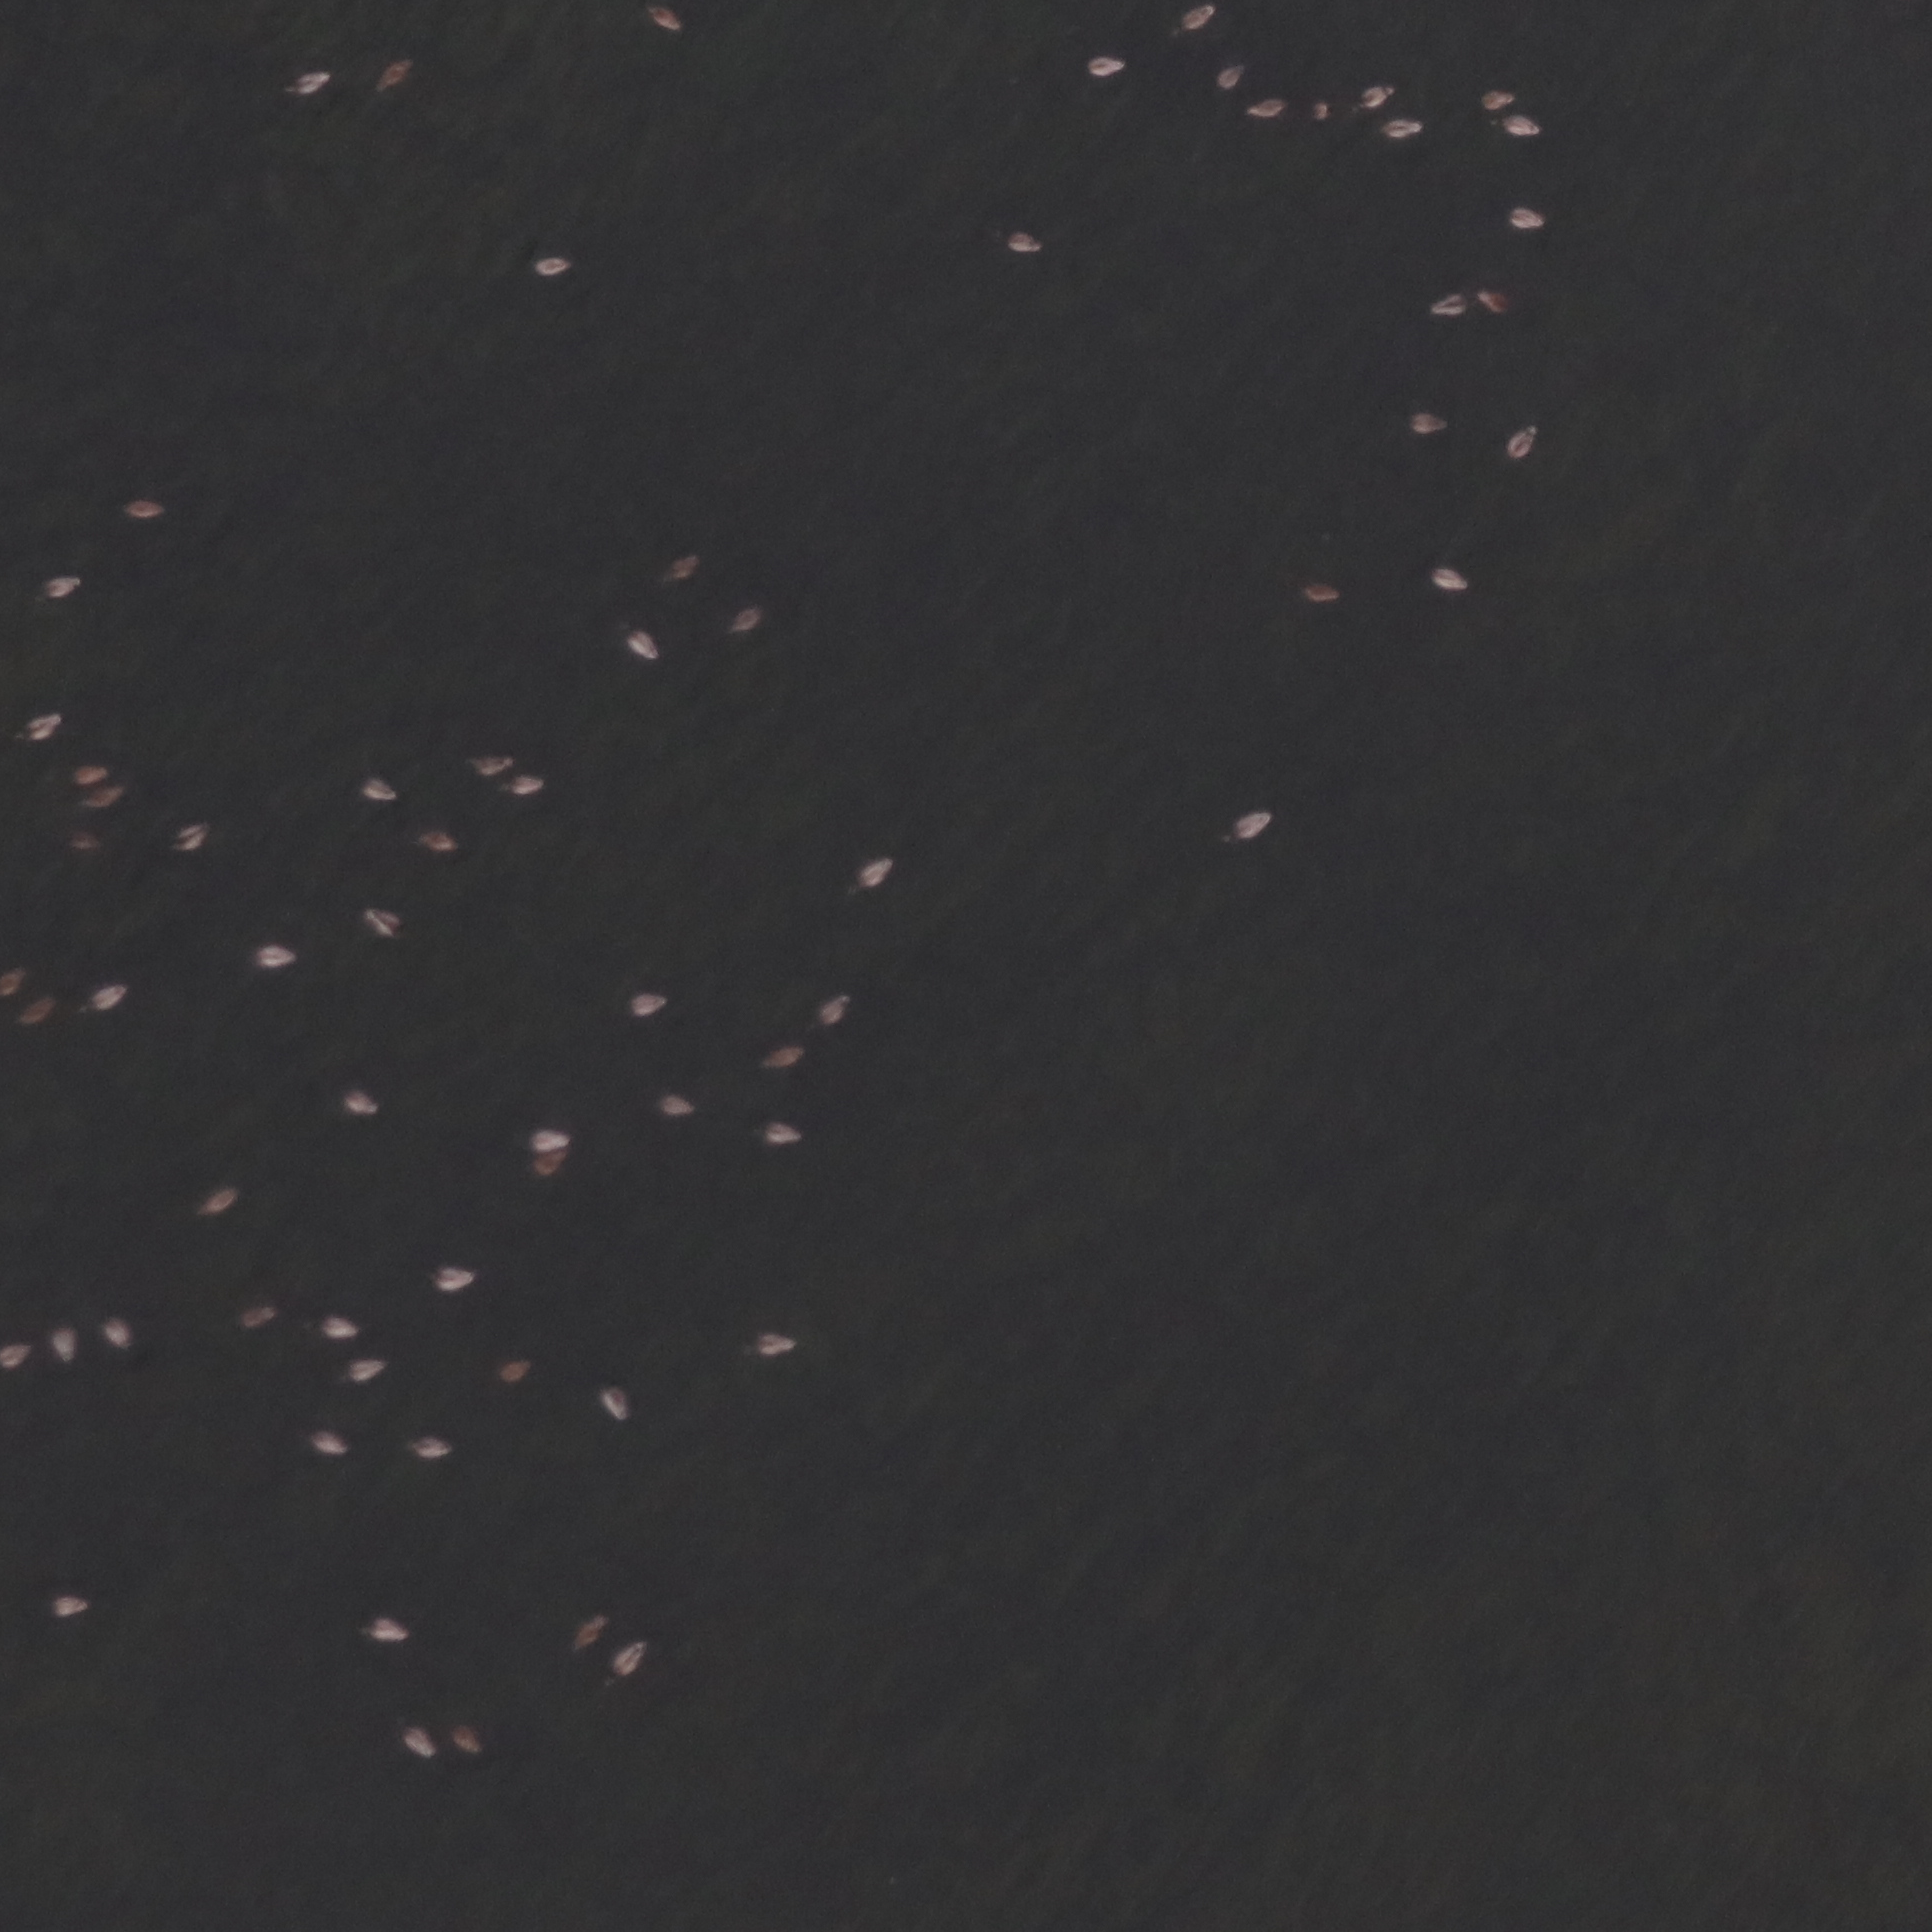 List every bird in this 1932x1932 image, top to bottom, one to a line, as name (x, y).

other bird (667, 17)
other bird (1200, 17)
other bird (1105, 69)
other bird (393, 72)
other bird (1227, 76)
other bird (305, 83)
other bird (1377, 94)
other bird (1491, 97)
other bird (1268, 108)
other bird (1319, 110)
other bird (1528, 122)
other bird (1393, 130)
other bird (1529, 224)
other bird (1021, 242)
other bird (553, 267)
other bird (1489, 301)
other bird (1444, 304)
other bird (1421, 425)
other bird (1520, 445)
other bird (142, 511)
other bird (680, 565)
other bird (1448, 581)
other bird (62, 591)
other bird (1324, 593)
other bird (749, 619)
other bird (647, 640)
other bird (39, 724)
other bird (486, 760)
other bird (86, 773)
other bird (515, 784)
other bird (382, 790)
other bird (106, 793)
other bird (1250, 827)
other bird (189, 839)
other bird (80, 842)
other bird (438, 844)
other bird (879, 874)
other bird (386, 928)
other bird (275, 956)
other bird (2, 979)
other bird (104, 997)
other bird (640, 1002)
other bird (38, 1010)
other bird (828, 1014)
other bird (786, 1056)
other bird (353, 1101)
other bird (677, 1105)
other bird (782, 1136)
other bird (553, 1138)
other bird (551, 1166)
other bird (221, 1205)
other bird (454, 1278)
other bird (256, 1320)
other bird (338, 1327)
other bird (122, 1337)
other bird (57, 1341)
other bird (775, 1341)
other bird (8, 1357)
other bird (365, 1364)
other bird (512, 1371)
other bird (617, 1402)
other bird (331, 1441)
other bird (429, 1449)
other bird (61, 1603)
other bird (386, 1624)
other bird (585, 1632)
other bird (630, 1655)
other bird (465, 1739)
other bird (413, 1745)